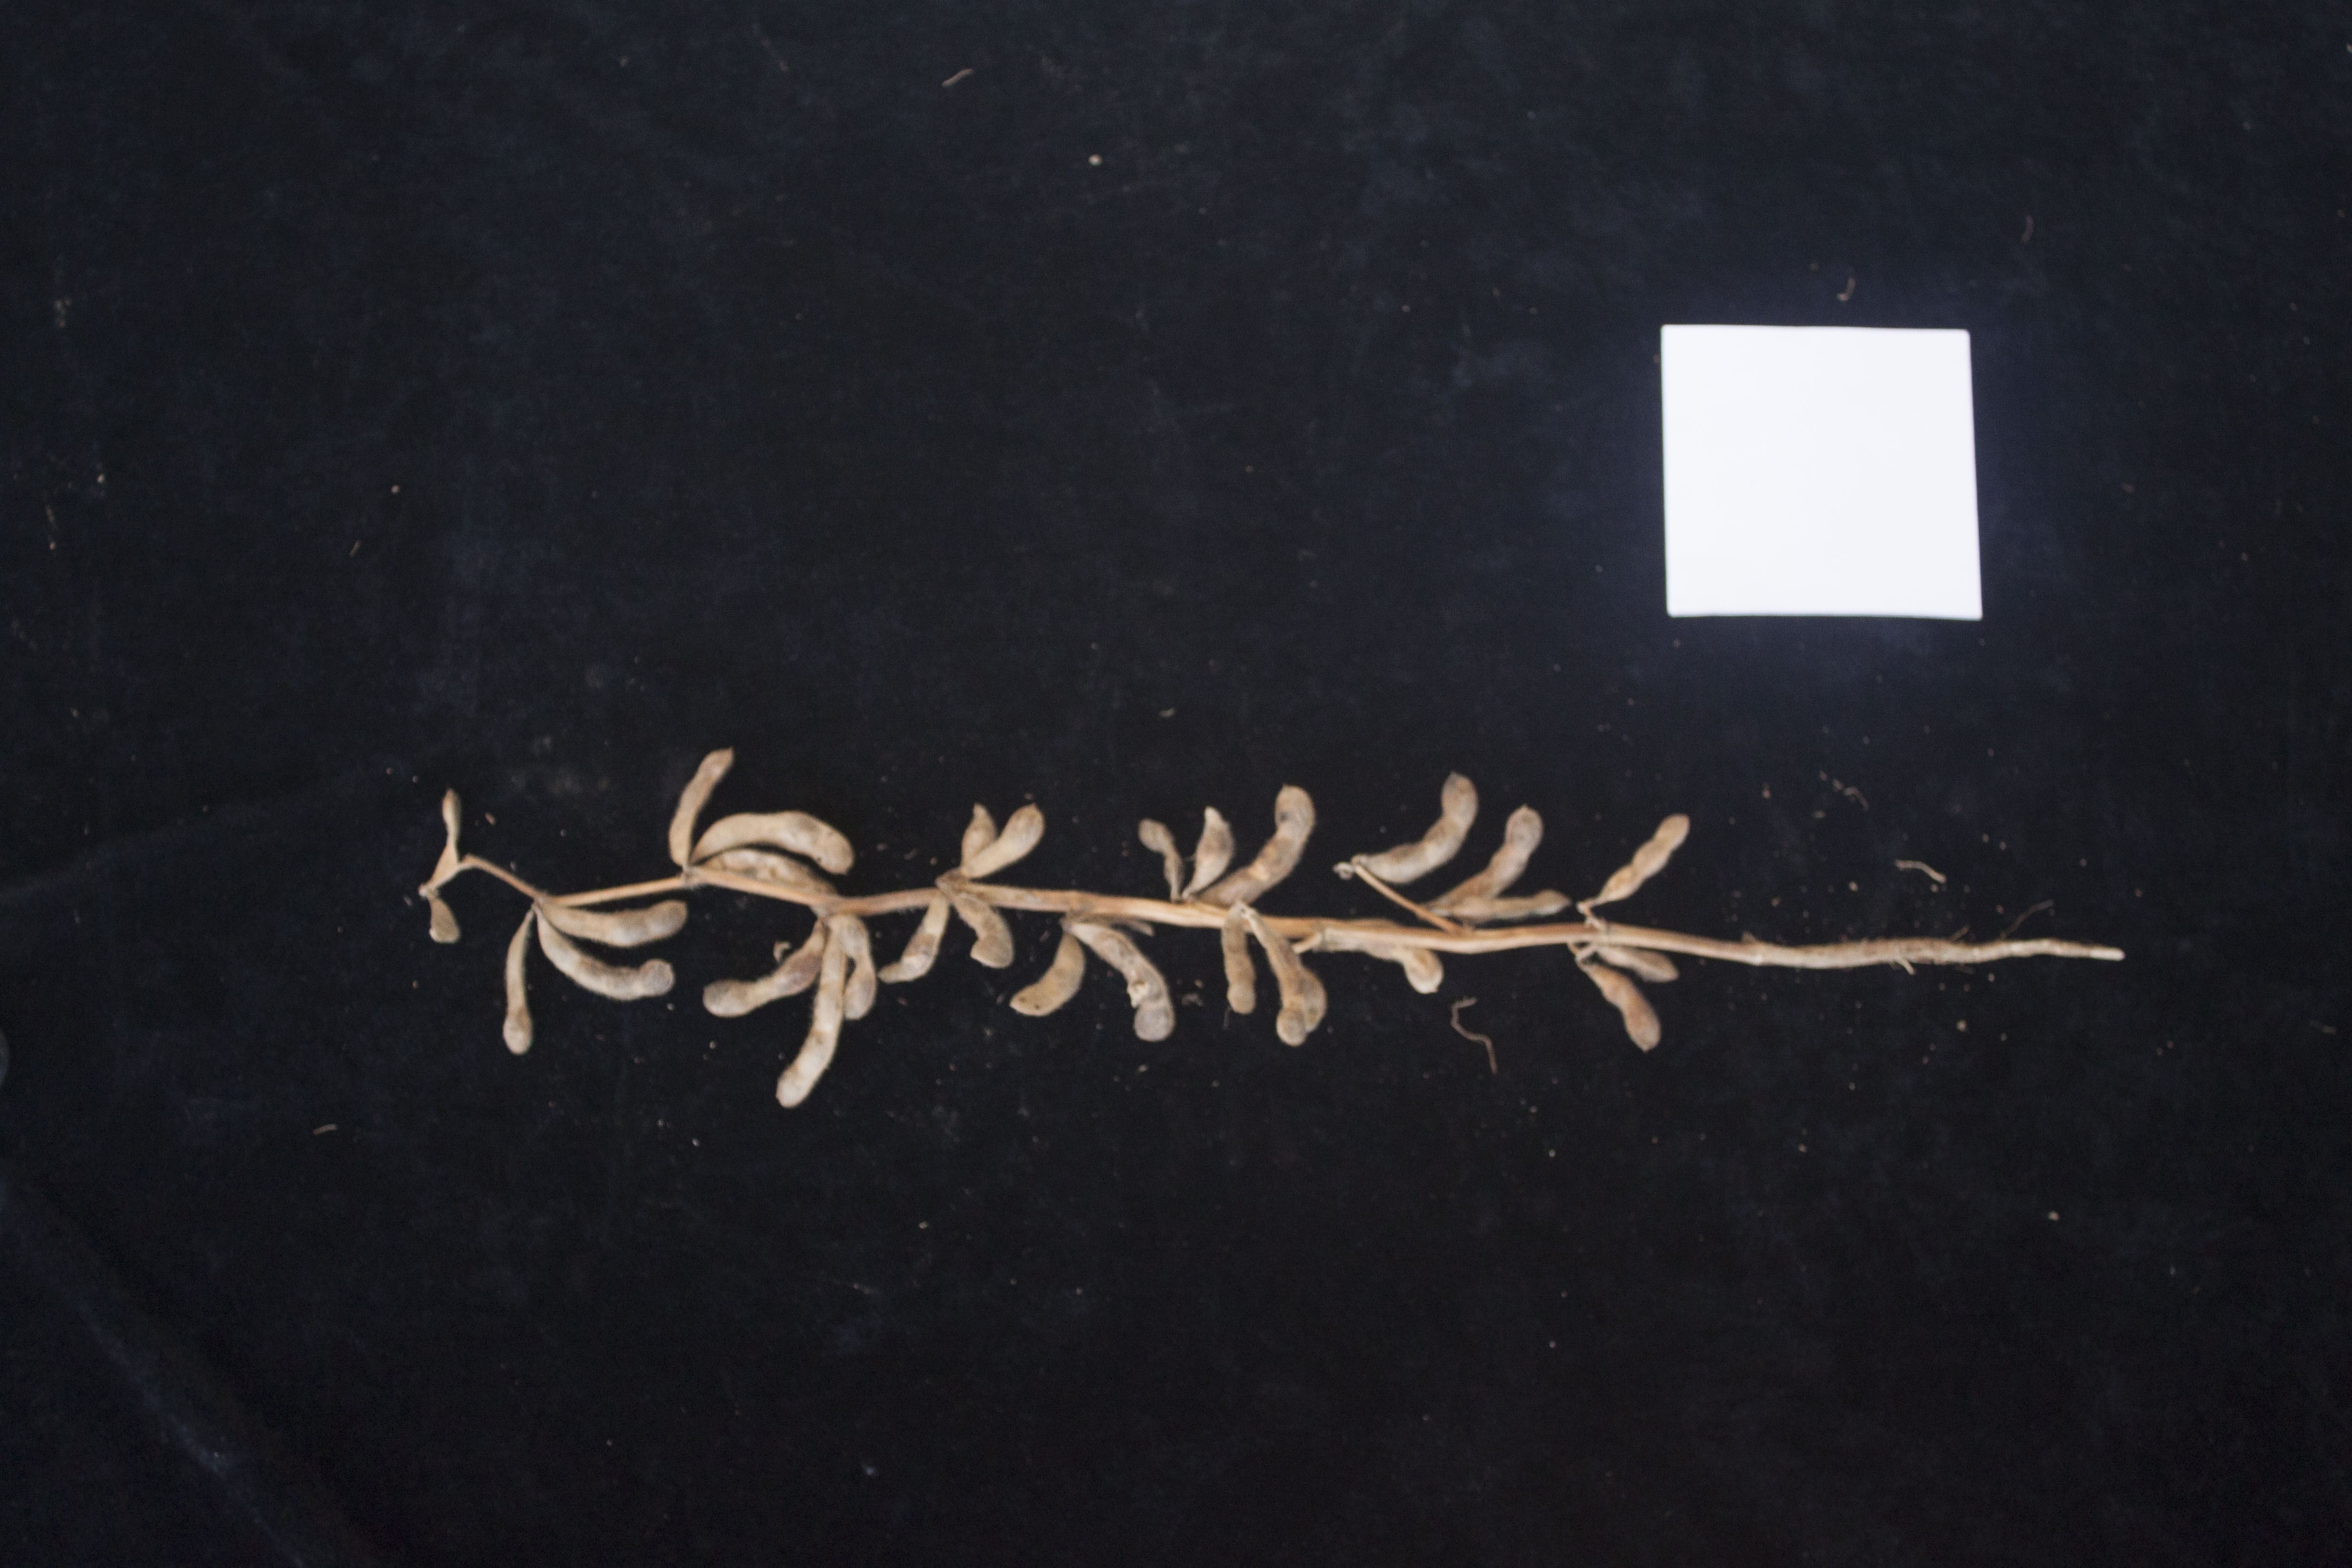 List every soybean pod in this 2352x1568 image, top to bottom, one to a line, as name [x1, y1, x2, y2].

soybean pod [671, 750, 732, 870]
soybean pod [1356, 773, 1477, 883]
soybean pod [1199, 786, 1316, 906]
soybean pod [432, 792, 461, 881]
soybean pod [951, 805, 1043, 878]
soybean pod [961, 808, 994, 867]
soybean pod [1423, 808, 1539, 913]
soybean pod [1185, 810, 1233, 896]
soybean pod [691, 813, 853, 874]
soybean pod [1595, 816, 1688, 901]
soybean pod [1142, 824, 1181, 903]
soybean pod [705, 852, 839, 896]
soybean pod [877, 894, 948, 983]
soybean pod [1457, 894, 1570, 919]
soybean pod [957, 894, 1012, 967]
soybean pod [429, 896, 457, 945]
soybean pod [543, 903, 687, 947]
soybean pod [1223, 907, 1256, 1013]
soybean pod [1244, 909, 1325, 1046]
soybean pod [535, 911, 672, 1002]
soybean pod [503, 913, 532, 1055]
soybean pod [827, 916, 876, 1020]
soybean pod [777, 918, 846, 1107]
soybean pod [703, 925, 825, 1016]
soybean pod [1069, 926, 1174, 1041]
soybean pod [1011, 935, 1085, 1015]
soybean pod [1300, 936, 1440, 993]
soybean pod [1598, 948, 1677, 982]
soybean pod [1580, 967, 1660, 1051]